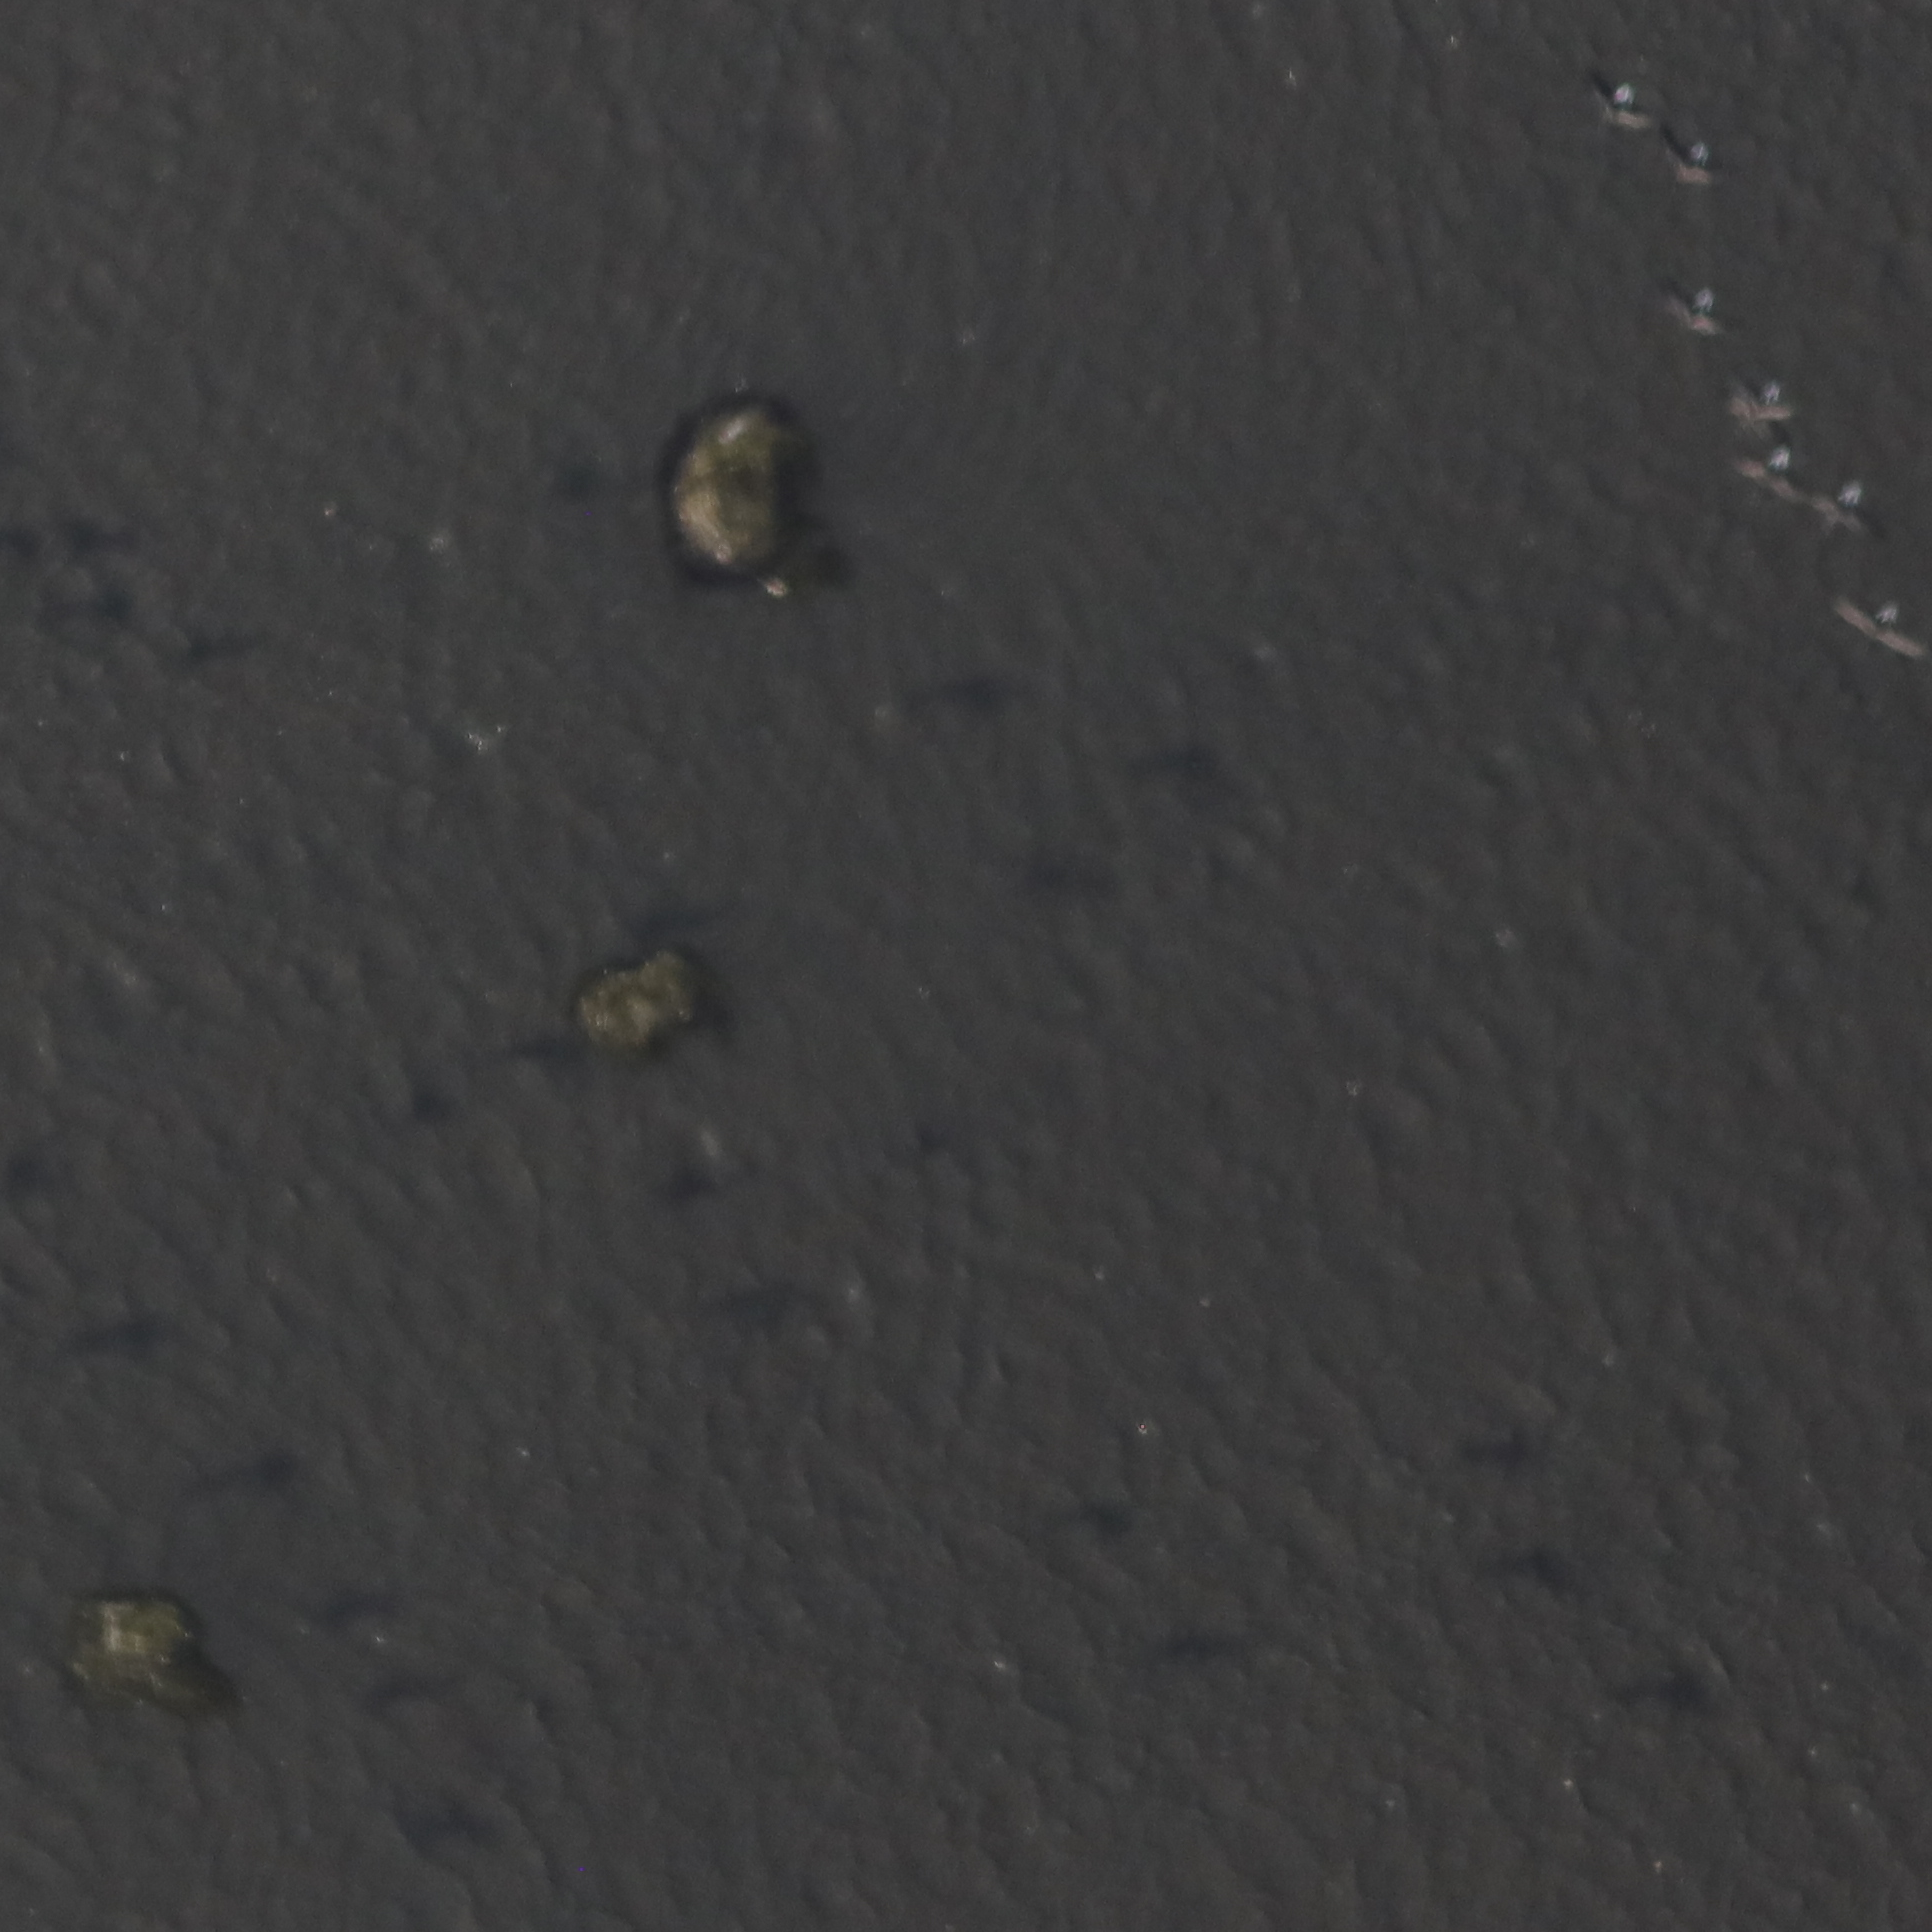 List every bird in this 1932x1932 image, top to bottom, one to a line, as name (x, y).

brant (1618, 113)
brant (1691, 163)
brant (1701, 310)
brant (1759, 402)
brant (1767, 481)
brant (1846, 510)
brant (1877, 630)